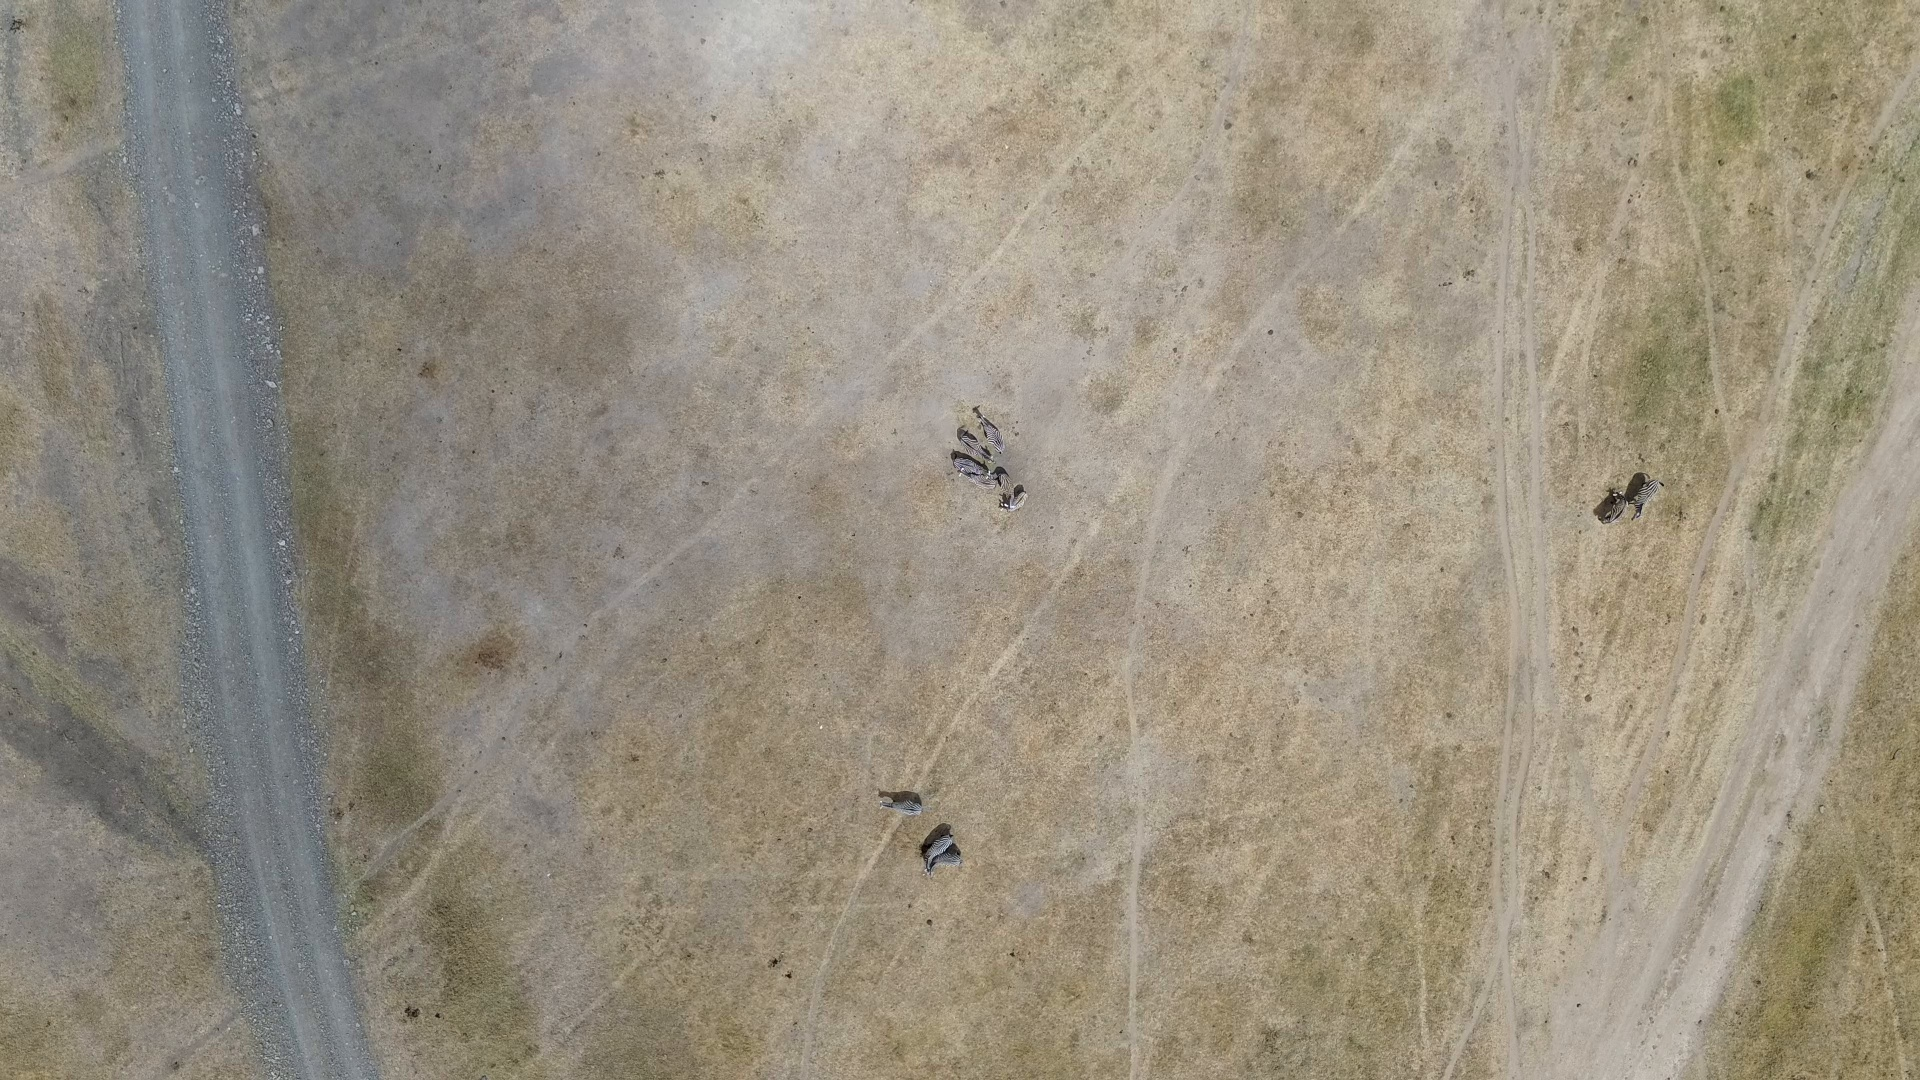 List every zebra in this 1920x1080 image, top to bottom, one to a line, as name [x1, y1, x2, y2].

zebra [977, 415, 1004, 452]
zebra [960, 435, 996, 464]
zebra [954, 458, 992, 478]
zebra [958, 467, 997, 490]
zebra [998, 473, 1015, 509]
zebra [1633, 480, 1659, 520]
zebra [999, 491, 1028, 511]
zebra [1604, 491, 1627, 525]
zebra [878, 797, 923, 815]
zebra [924, 834, 953, 877]
zebra [929, 852, 961, 873]